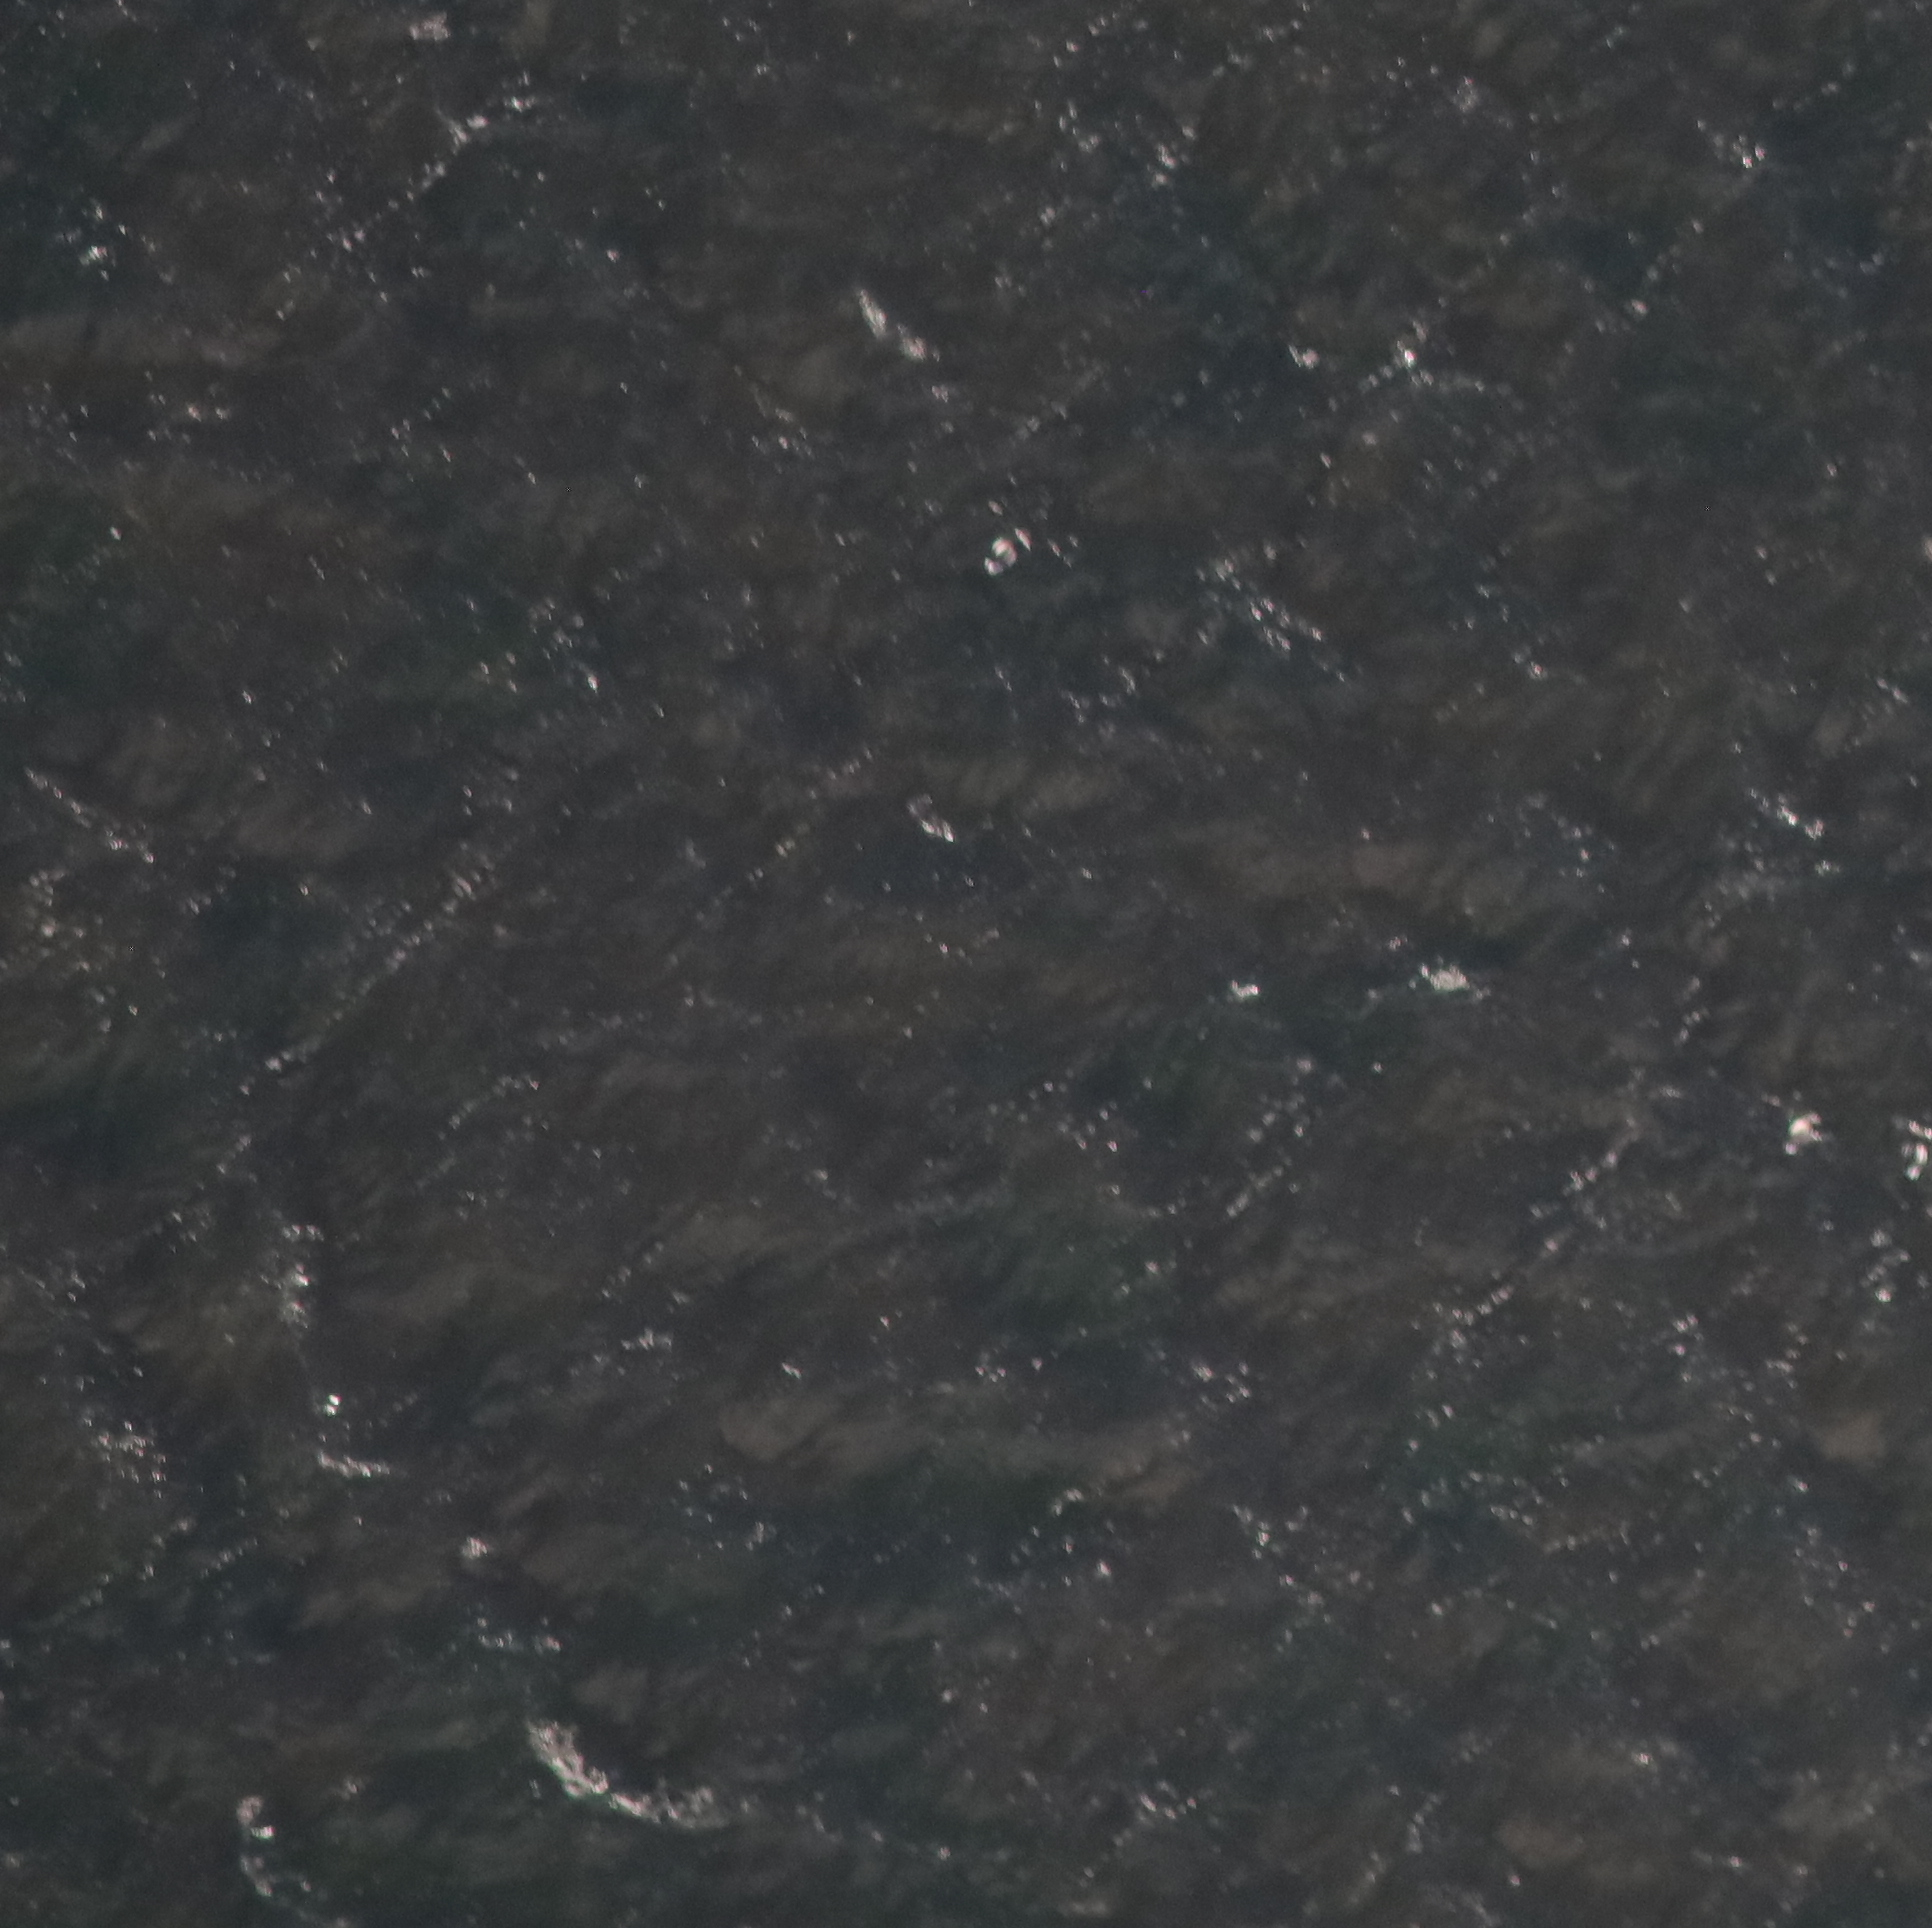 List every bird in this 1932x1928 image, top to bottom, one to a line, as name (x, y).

brant (1004, 557)
brant (934, 823)
brant (1801, 1131)
brant (1913, 1150)